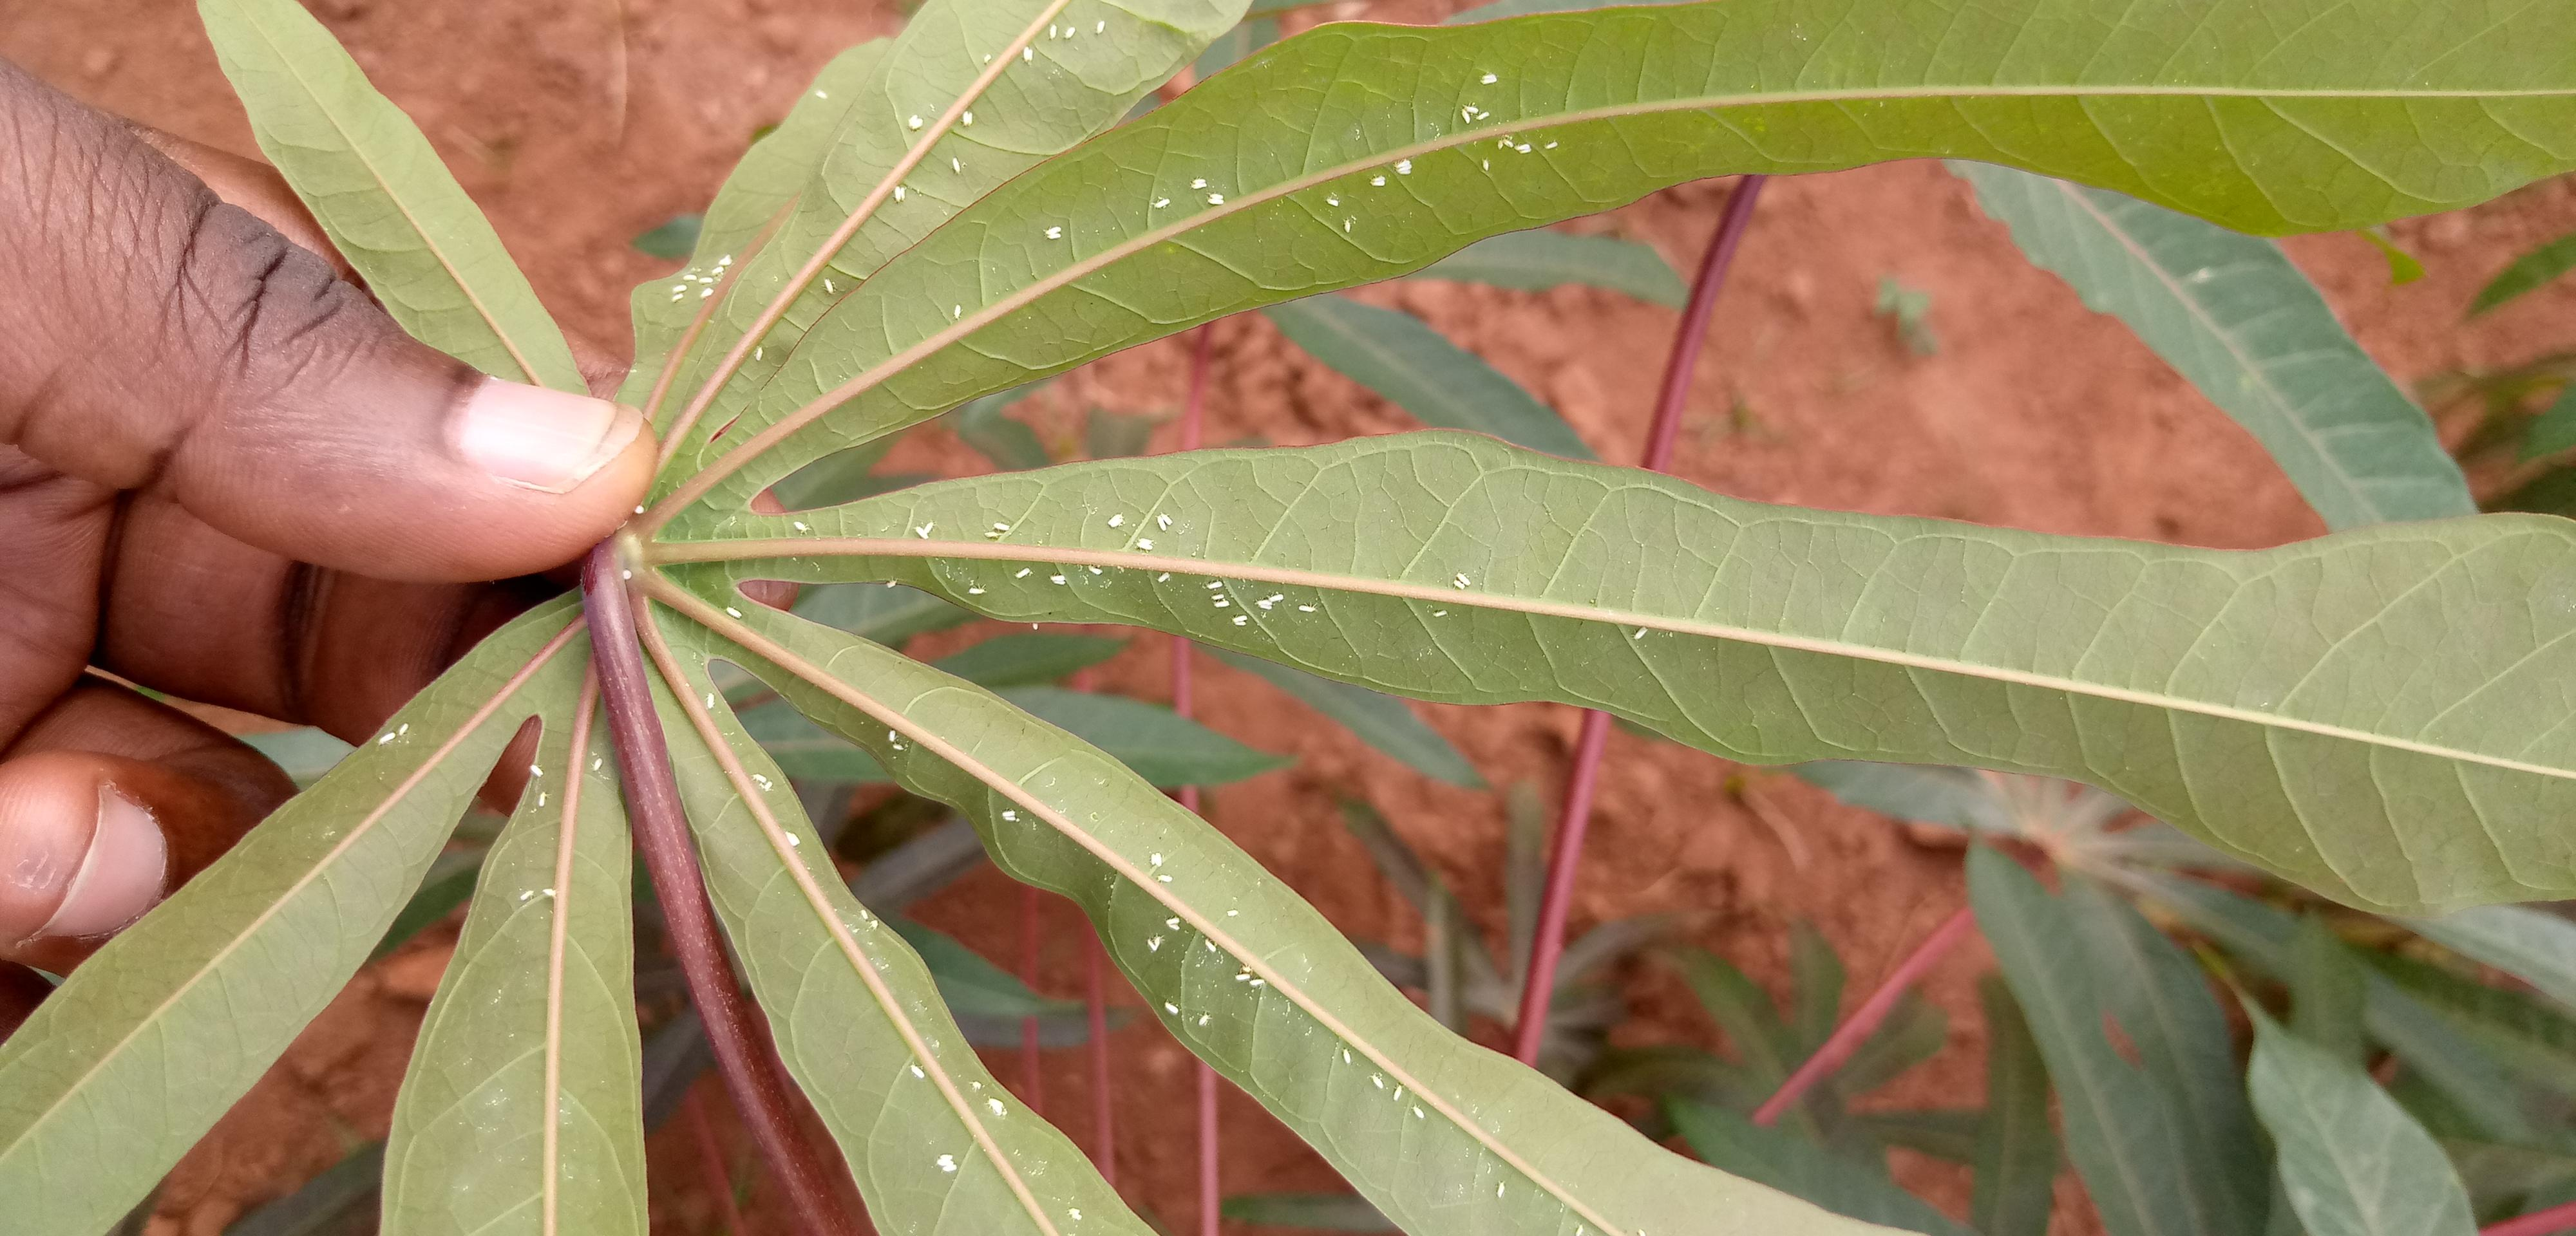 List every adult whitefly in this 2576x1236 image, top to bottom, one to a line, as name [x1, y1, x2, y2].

whitefly [1094, 18, 1106, 37]
whitefly [1048, 23, 1058, 42]
whitefly [1063, 25, 1079, 41]
whitefly [1021, 45, 1028, 63]
whitefly [1028, 48, 1035, 64]
whitefly [982, 52, 994, 66]
whitefly [1480, 73, 1497, 80]
whitefly [1479, 78, 1498, 86]
whitefly [813, 89, 831, 101]
whitefly [1463, 104, 1480, 115]
whitefly [1460, 108, 1471, 127]
whitefly [961, 109, 967, 127]
whitefly [968, 110, 978, 129]
whitefly [1475, 111, 1491, 122]
whitefly [907, 113, 919, 129]
whitefly [912, 118, 925, 133]
whitefly [1502, 135, 1515, 149]
whitefly [1495, 138, 1504, 152]
whitefly [1540, 139, 1562, 151]
whitefly [1515, 143, 1532, 151]
whitefly [1517, 148, 1534, 156]
whitefly [1481, 155, 1492, 173]
whitefly [951, 156, 963, 177]
whitefly [1394, 158, 1411, 168]
whitefly [1395, 164, 1414, 171]
whitefly [1397, 169, 1413, 176]
whitefly [1370, 173, 1387, 182]
whitefly [1190, 176, 1207, 184]
whitefly [1369, 181, 1387, 189]
whitefly [1190, 182, 1207, 191]
whitefly [893, 184, 900, 205]
whitefly [900, 185, 907, 203]
whitefly [1209, 192, 1226, 199]
whitefly [1322, 196, 1341, 208]
whitefly [1151, 197, 1173, 210]
whitefly [1206, 198, 1224, 207]
whitefly [1340, 217, 1352, 236]
whitefly [1044, 225, 1063, 234]
whitefly [1045, 233, 1063, 239]
whitefly [717, 253, 735, 266]
whitefly [712, 265, 726, 277]
whitefly [681, 271, 697, 282]
whitefly [697, 275, 714, 285]
whitefly [821, 276, 838, 295]
whitefly [671, 283, 688, 293]
whitefly [699, 286, 716, 301]
whitefly [669, 293, 687, 305]
whitefly [952, 303, 965, 321]
whitefly [754, 346, 766, 362]
whitefly [1160, 512, 1175, 527]
whitefly [1106, 512, 1124, 525]
whitefly [1155, 513, 1168, 532]
whitefly [1112, 517, 1126, 530]
whitefly [791, 519, 810, 535]
whitefly [923, 520, 936, 535]
whitefly [989, 521, 1012, 534]
whitefly [915, 525, 929, 541]
whitefly [983, 530, 1001, 539]
whitefly [1137, 537, 1154, 545]
whitefly [1135, 541, 1153, 553]
whitefly [1085, 562, 1105, 578]
whitefly [1012, 565, 1032, 582]
whitefly [1155, 570, 1172, 589]
whitefly [1455, 572, 1475, 586]
whitefly [1048, 572, 1066, 581]
whitefly [885, 577, 898, 591]
whitefly [1452, 577, 1466, 591]
whitefly [1204, 578, 1225, 591]
whitefly [1052, 580, 1068, 586]
whitefly [967, 585, 987, 596]
whitefly [1209, 592, 1229, 600]
whitefly [1268, 592, 1285, 602]
whitefly [1255, 599, 1274, 605]
whitefly [1213, 599, 1233, 608]
whitefly [1295, 601, 1320, 616]
whitefly [1258, 603, 1273, 611]
whitefly [724, 605, 744, 621]
whitefly [1431, 607, 1451, 619]
whitefly [1231, 613, 1250, 623]
whitefly [1234, 620, 1249, 628]
whitefly [1629, 624, 1651, 641]
whitefly [704, 690, 719, 713]
whitefly [397, 721, 413, 740]
whitefly [887, 728, 896, 743]
whitefly [376, 731, 397, 746]
whitefly [890, 742, 907, 752]
whitefly [591, 754, 605, 774]
whitefly [527, 760, 547, 779]
whitefly [750, 771, 767, 783]
whitefly [762, 779, 775, 792]
whitefly [536, 789, 549, 811]
whitefly [999, 809, 1018, 816]
whitefly [1003, 815, 1018, 823]
whitefly [784, 830, 802, 848]
whitefly [1155, 848, 1164, 870]
whitefly [1150, 852, 1156, 868]
whitefly [1156, 873, 1176, 885]
whitefly [540, 886, 558, 898]
whitefly [517, 887, 537, 903]
whitefly [860, 907, 871, 920]
whitefly [1224, 907, 1242, 920]
whitefly [1163, 916, 1182, 924]
whitefly [869, 918, 879, 930]
whitefly [1168, 924, 1183, 931]
whitefly [1153, 934, 1162, 946]
whitefly [1202, 936, 1220, 955]
whitefly [1146, 937, 1157, 952]
whitefly [1233, 971, 1252, 982]
whitefly [1247, 977, 1269, 989]
whitefly [1162, 999, 1181, 1015]
whitefly [1195, 1011, 1212, 1028]
whitefly [1340, 1045, 1356, 1064]
whitefly [909, 1062, 927, 1080]
whitefly [1369, 1071, 1385, 1091]
whitefly [970, 1079, 985, 1091]
whitefly [1390, 1082, 1405, 1103]
whitefly [988, 1096, 1006, 1114]
whitefly [1410, 1103, 1428, 1121]
whitefly [939, 1152, 956, 1159]
whitefly [936, 1159, 956, 1165]
whitefly [940, 1165, 960, 1172]
whitefly [1493, 1179, 1507, 1200]
whitefly [1067, 1207, 1081, 1213]
whitefly [1070, 1213, 1083, 1222]
whitefly [1573, 1222, 1584, 1236]